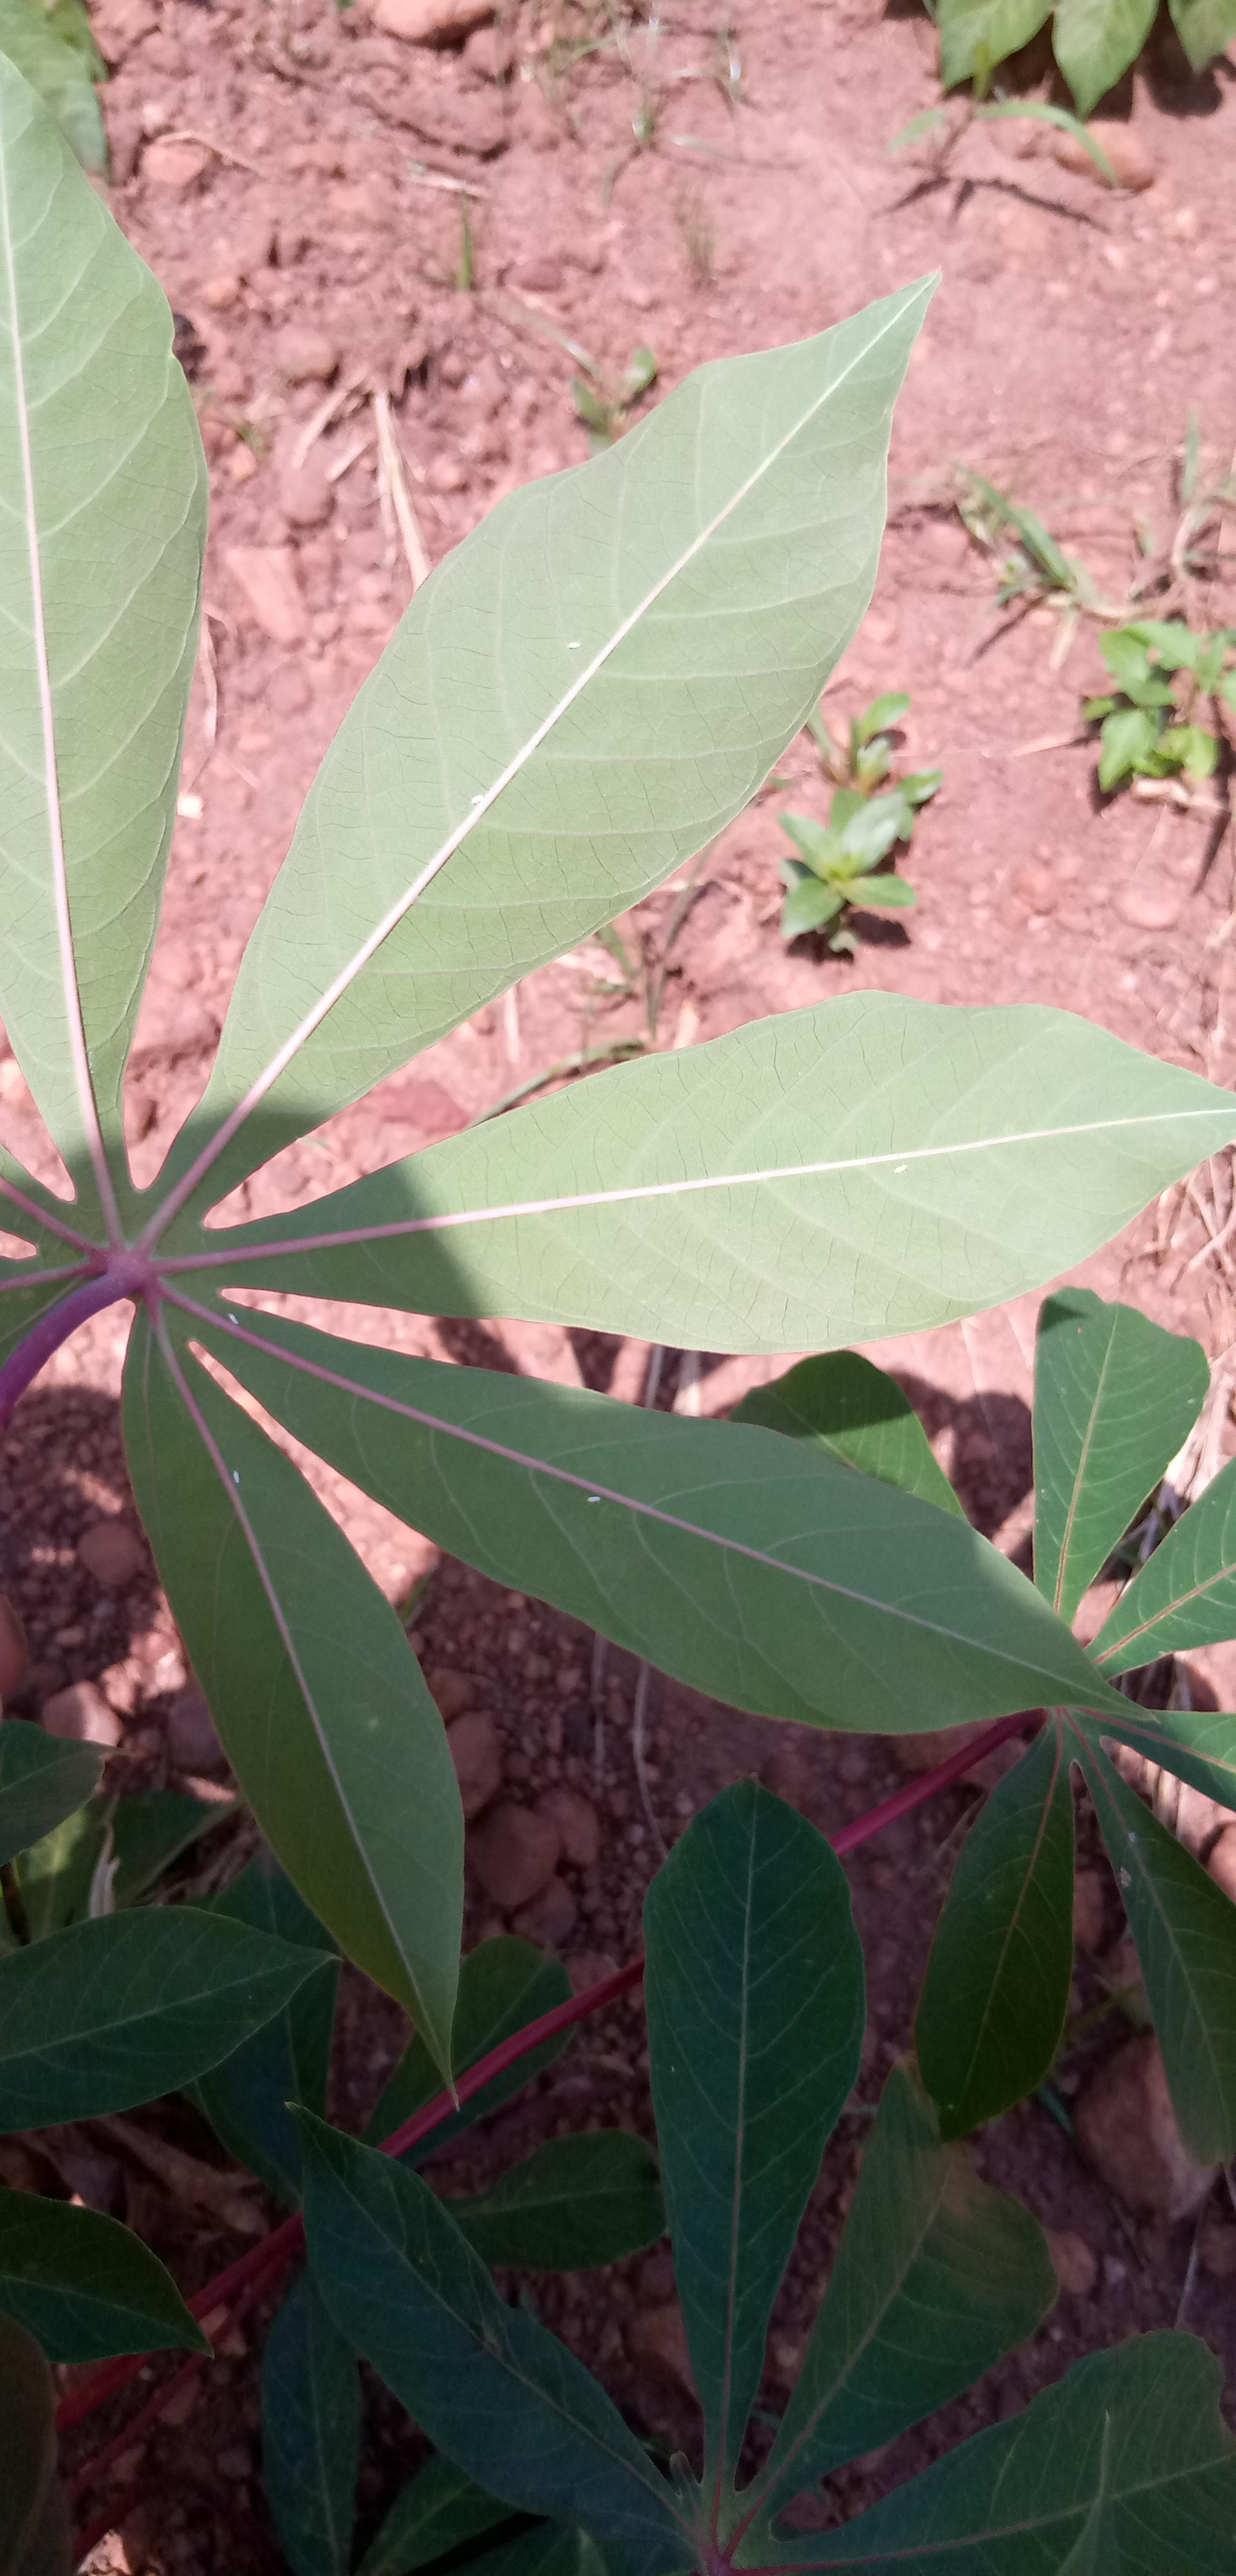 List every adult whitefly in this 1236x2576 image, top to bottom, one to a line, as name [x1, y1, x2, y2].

whitefly [559, 626, 583, 658]
whitefly [464, 785, 484, 810]
whitefly [888, 1159, 917, 1184]
whitefly [218, 1305, 252, 1336]
whitefly [222, 1455, 243, 1493]
whitefly [574, 1480, 611, 1517]